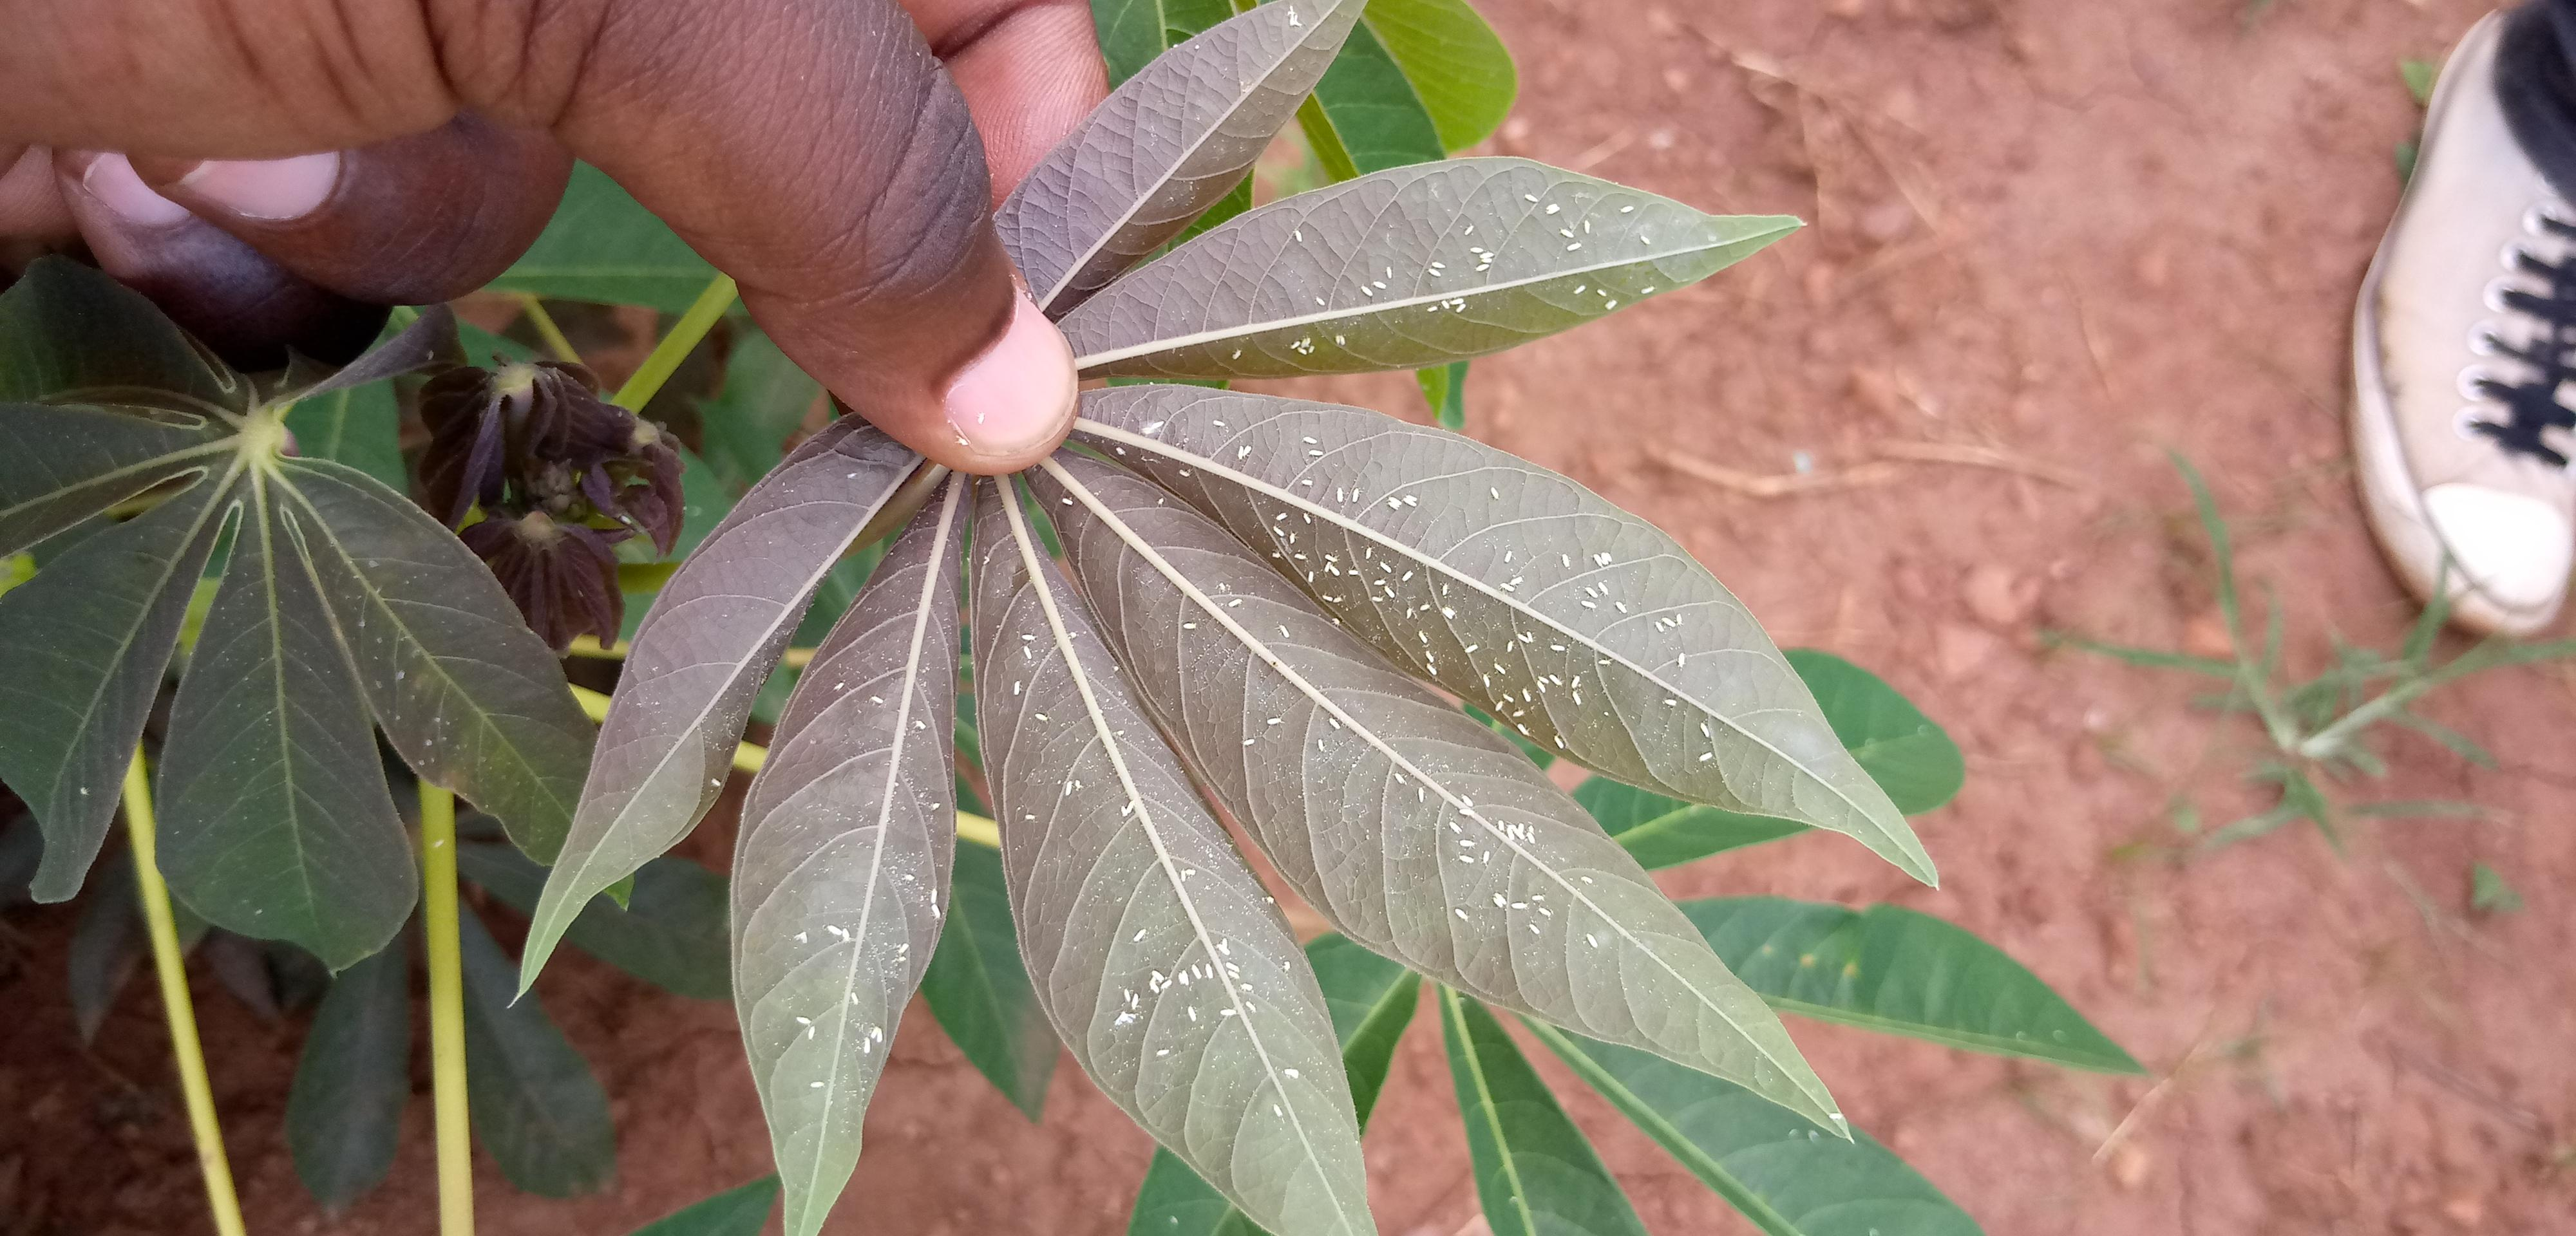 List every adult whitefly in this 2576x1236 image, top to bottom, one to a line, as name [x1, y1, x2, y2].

whitefly [1284, 3, 1298, 15]
whitefly [1287, 14, 1304, 28]
whitefly [1522, 191, 1539, 203]
whitefly [1546, 202, 1559, 210]
whitefly [1616, 202, 1636, 216]
whitefly [1546, 205, 1561, 217]
whitefly [1581, 219, 1593, 235]
whitefly [1463, 223, 1475, 238]
whitefly [1293, 225, 1306, 246]
whitefly [1559, 228, 1577, 239]
whitefly [1638, 233, 1653, 247]
whitefly [1566, 241, 1584, 252]
whitefly [1468, 246, 1483, 254]
whitefly [1479, 250, 1497, 259]
whitefly [1479, 258, 1493, 264]
whitefly [1429, 259, 1447, 269]
whitefly [1475, 262, 1491, 274]
whitefly [1384, 264, 1395, 280]
whitefly [1426, 268, 1443, 278]
whitefly [1372, 280, 1388, 290]
whitefly [1359, 283, 1376, 299]
whitefly [1638, 283, 1658, 296]
whitefly [1572, 284, 1587, 297]
whitefly [1595, 287, 1609, 298]
whitefly [1313, 294, 1329, 308]
whitefly [1604, 295, 1621, 312]
whitefly [1449, 297, 1465, 306]
whitefly [1440, 299, 1450, 310]
whitefly [1455, 302, 1468, 314]
whitefly [1425, 304, 1439, 315]
whitefly [1340, 333, 1347, 348]
whitefly [1334, 333, 1340, 346]
whitefly [1306, 337, 1312, 348]
whitefly [1302, 337, 1307, 348]
whitefly [1290, 340, 1301, 350]
whitefly [1308, 344, 1316, 355]
whitefly [1296, 346, 1307, 357]
whitefly [1230, 347, 1243, 362]
whitefly [972, 409, 987, 427]
whitefly [1211, 418, 1228, 428]
whitefly [1151, 418, 1166, 429]
whitefly [1139, 426, 1157, 435]
whitefly [953, 435, 971, 447]
whitefly [1302, 435, 1319, 445]
whitefly [1236, 444, 1243, 461]
whitefly [1243, 444, 1254, 460]
whitefly [1115, 445, 1129, 458]
whitefly [1306, 448, 1324, 458]
whitefly [1178, 467, 1193, 479]
whitefly [1298, 478, 1314, 487]
whitefly [1488, 485, 1501, 500]
whitefly [1335, 485, 1345, 503]
whitefly [1350, 486, 1363, 503]
whitefly [1405, 493, 1419, 501]
whitefly [1155, 495, 1168, 507]
whitefly [1387, 495, 1403, 506]
whitefly [1059, 496, 1076, 507]
whitefly [1401, 496, 1417, 508]
whitefly [1386, 501, 1401, 512]
whitefly [1274, 510, 1289, 521]
whitefly [1301, 511, 1314, 527]
whitefly [1270, 524, 1285, 538]
whitefly [1289, 530, 1299, 545]
whitefly [1364, 545, 1372, 561]
whitefly [1501, 548, 1516, 566]
whitefly [1269, 549, 1283, 559]
whitefly [1292, 550, 1308, 561]
whitefly [1560, 550, 1571, 570]
whitefly [1323, 551, 1341, 562]
whitefly [1605, 551, 1614, 562]
whitefly [1600, 552, 1609, 566]
whitefly [1591, 552, 1604, 568]
whitefly [1379, 559, 1392, 574]
whitefly [1323, 561, 1332, 572]
whitefly [1330, 564, 1341, 577]
whitefly [1346, 567, 1361, 577]
whitefly [1307, 568, 1314, 585]
whitefly [1399, 568, 1416, 583]
whitefly [1509, 574, 1524, 585]
whitefly [1372, 577, 1387, 585]
whitefly [1596, 579, 1611, 597]
whitefly [1440, 581, 1450, 597]
whitefly [1499, 581, 1516, 594]
whitefly [1217, 581, 1228, 591]
whitefly [1383, 585, 1397, 599]
whitefly [1583, 585, 1599, 599]
whitefly [1321, 594, 1332, 603]
whitefly [1370, 594, 1385, 603]
whitefly [1333, 595, 1345, 604]
whitefly [1226, 596, 1245, 609]
whitefly [1581, 597, 1598, 611]
whitefly [1614, 599, 1629, 615]
whitefly [1418, 601, 1432, 612]
whitefly [1405, 604, 1413, 620]
whitefly [1444, 605, 1457, 617]
whitefly [1441, 607, 1453, 620]
whitefly [1674, 612, 1687, 628]
whitefly [1330, 615, 1341, 628]
whitefly [1660, 615, 1677, 628]
whitefly [1654, 619, 1665, 634]
whitefly [1180, 620, 1198, 632]
whitefly [1276, 622, 1293, 641]
whitefly [1417, 628, 1430, 644]
whitefly [1068, 629, 1079, 641]
whitefly [1527, 630, 1535, 644]
whitefly [1019, 632, 1038, 642]
whitefly [1516, 632, 1529, 644]
whitefly [1505, 639, 1515, 654]
whitefly [1547, 641, 1567, 653]
whitefly [1463, 642, 1480, 654]
whitefly [1021, 643, 1036, 661]
whitefly [1423, 648, 1437, 663]
whitefly [1675, 650, 1689, 668]
whitefly [1596, 656, 1613, 668]
whitefly [1492, 661, 1508, 675]
whitefly [1426, 662, 1439, 677]
whitefly [1113, 664, 1121, 674]
whitefly [1481, 670, 1492, 689]
whitefly [1570, 671, 1583, 689]
whitefly [1547, 672, 1564, 688]
whitefly [1537, 674, 1549, 684]
whitefly [1012, 677, 1022, 697]
whitefly [831, 679, 847, 693]
whitefly [1535, 679, 1547, 694]
whitefly [1521, 686, 1533, 703]
whitefly [1571, 689, 1584, 707]
whitefly [1501, 691, 1516, 704]
whitefly [869, 693, 886, 707]
whitefly [1662, 697, 1678, 707]
whitefly [1493, 698, 1506, 713]
whitefly [1511, 708, 1526, 718]
whitefly [1032, 710, 1050, 723]
whitefly [1264, 715, 1285, 726]
whitefly [1327, 716, 1343, 733]
whitefly [913, 717, 930, 732]
whitefly [1698, 720, 1712, 738]
whitefly [1516, 722, 1532, 737]
whitefly [1115, 729, 1128, 738]
whitefly [1553, 733, 1567, 751]
whitefly [1241, 735, 1257, 748]
whitefly [1316, 736, 1326, 753]
whitefly [1697, 747, 1716, 763]
whitefly [1392, 771, 1406, 785]
whitefly [708, 776, 723, 788]
whitefly [1063, 777, 1073, 796]
whitefly [1073, 778, 1083, 790]
whitefly [1416, 785, 1426, 804]
whitefly [1459, 793, 1475, 808]
whitefly [1126, 798, 1136, 812]
whitefly [929, 802, 944, 812]
whitefly [1120, 803, 1128, 818]
whitefly [1457, 807, 1475, 817]
whitefly [1023, 812, 1037, 823]
whitefly [1496, 818, 1505, 832]
whitefly [1446, 819, 1464, 836]
whitefly [1517, 821, 1525, 832]
whitefly [1527, 824, 1537, 835]
whitefly [1506, 826, 1515, 841]
whitefly [1513, 829, 1526, 840]
whitefly [1526, 830, 1537, 845]
whitefly [1459, 838, 1477, 848]
whitefly [1482, 847, 1492, 865]
whitefly [1456, 853, 1475, 865]
whitefly [1179, 867, 1186, 883]
whitefly [1184, 867, 1198, 876]
whitefly [902, 873, 917, 881]
whitefly [1577, 874, 1595, 885]
whitefly [929, 887, 940, 903]
whitefly [1494, 891, 1508, 905]
whitefly [1529, 892, 1547, 903]
whitefly [1265, 893, 1276, 906]
whitefly [1492, 896, 1503, 908]
whitefly [1510, 901, 1529, 910]
whitefly [930, 903, 943, 921]
whitefly [1537, 906, 1553, 919]
whitefly [1453, 907, 1471, 922]
whitefly [1527, 921, 1542, 936]
whitefly [826, 924, 842, 937]
whitefly [842, 926, 851, 943]
whitefly [1133, 926, 1148, 944]
whitefly [791, 928, 811, 945]
whitefly [1585, 932, 1601, 950]
whitefly [1221, 936, 1229, 949]
whitefly [1214, 942, 1232, 957]
whitefly [898, 942, 907, 955]
whitefly [897, 955, 907, 962]
whitefly [1280, 959, 1293, 972]
whitefly [1204, 960, 1215, 980]
whitefly [1224, 960, 1242, 973]
whitefly [1191, 962, 1203, 980]
whitefly [1182, 969, 1191, 987]
whitefly [1151, 969, 1165, 983]
whitefly [1226, 969, 1241, 981]
whitefly [1177, 971, 1184, 985]
whitefly [1148, 975, 1161, 994]
whitefly [1160, 979, 1173, 991]
whitefly [1238, 981, 1256, 993]
whitefly [1122, 986, 1132, 1003]
whitefly [849, 990, 862, 1007]
whitefly [1131, 991, 1139, 1011]
whitefly [1244, 999, 1258, 1013]
whitefly [1186, 1004, 1199, 1023]
whitefly [1218, 1005, 1238, 1016]
whitefly [1112, 1009, 1139, 1027]
whitefly [794, 1015, 812, 1025]
whitefly [807, 1024, 817, 1042]
whitefly [869, 1025, 879, 1039]
whitefly [877, 1025, 884, 1044]
whitefly [862, 1035, 871, 1056]
whitefly [1153, 1046, 1172, 1057]
whitefly [1282, 1065, 1303, 1083]
whitefly [808, 1080, 826, 1089]
whitefly [1271, 1101, 1285, 1119]